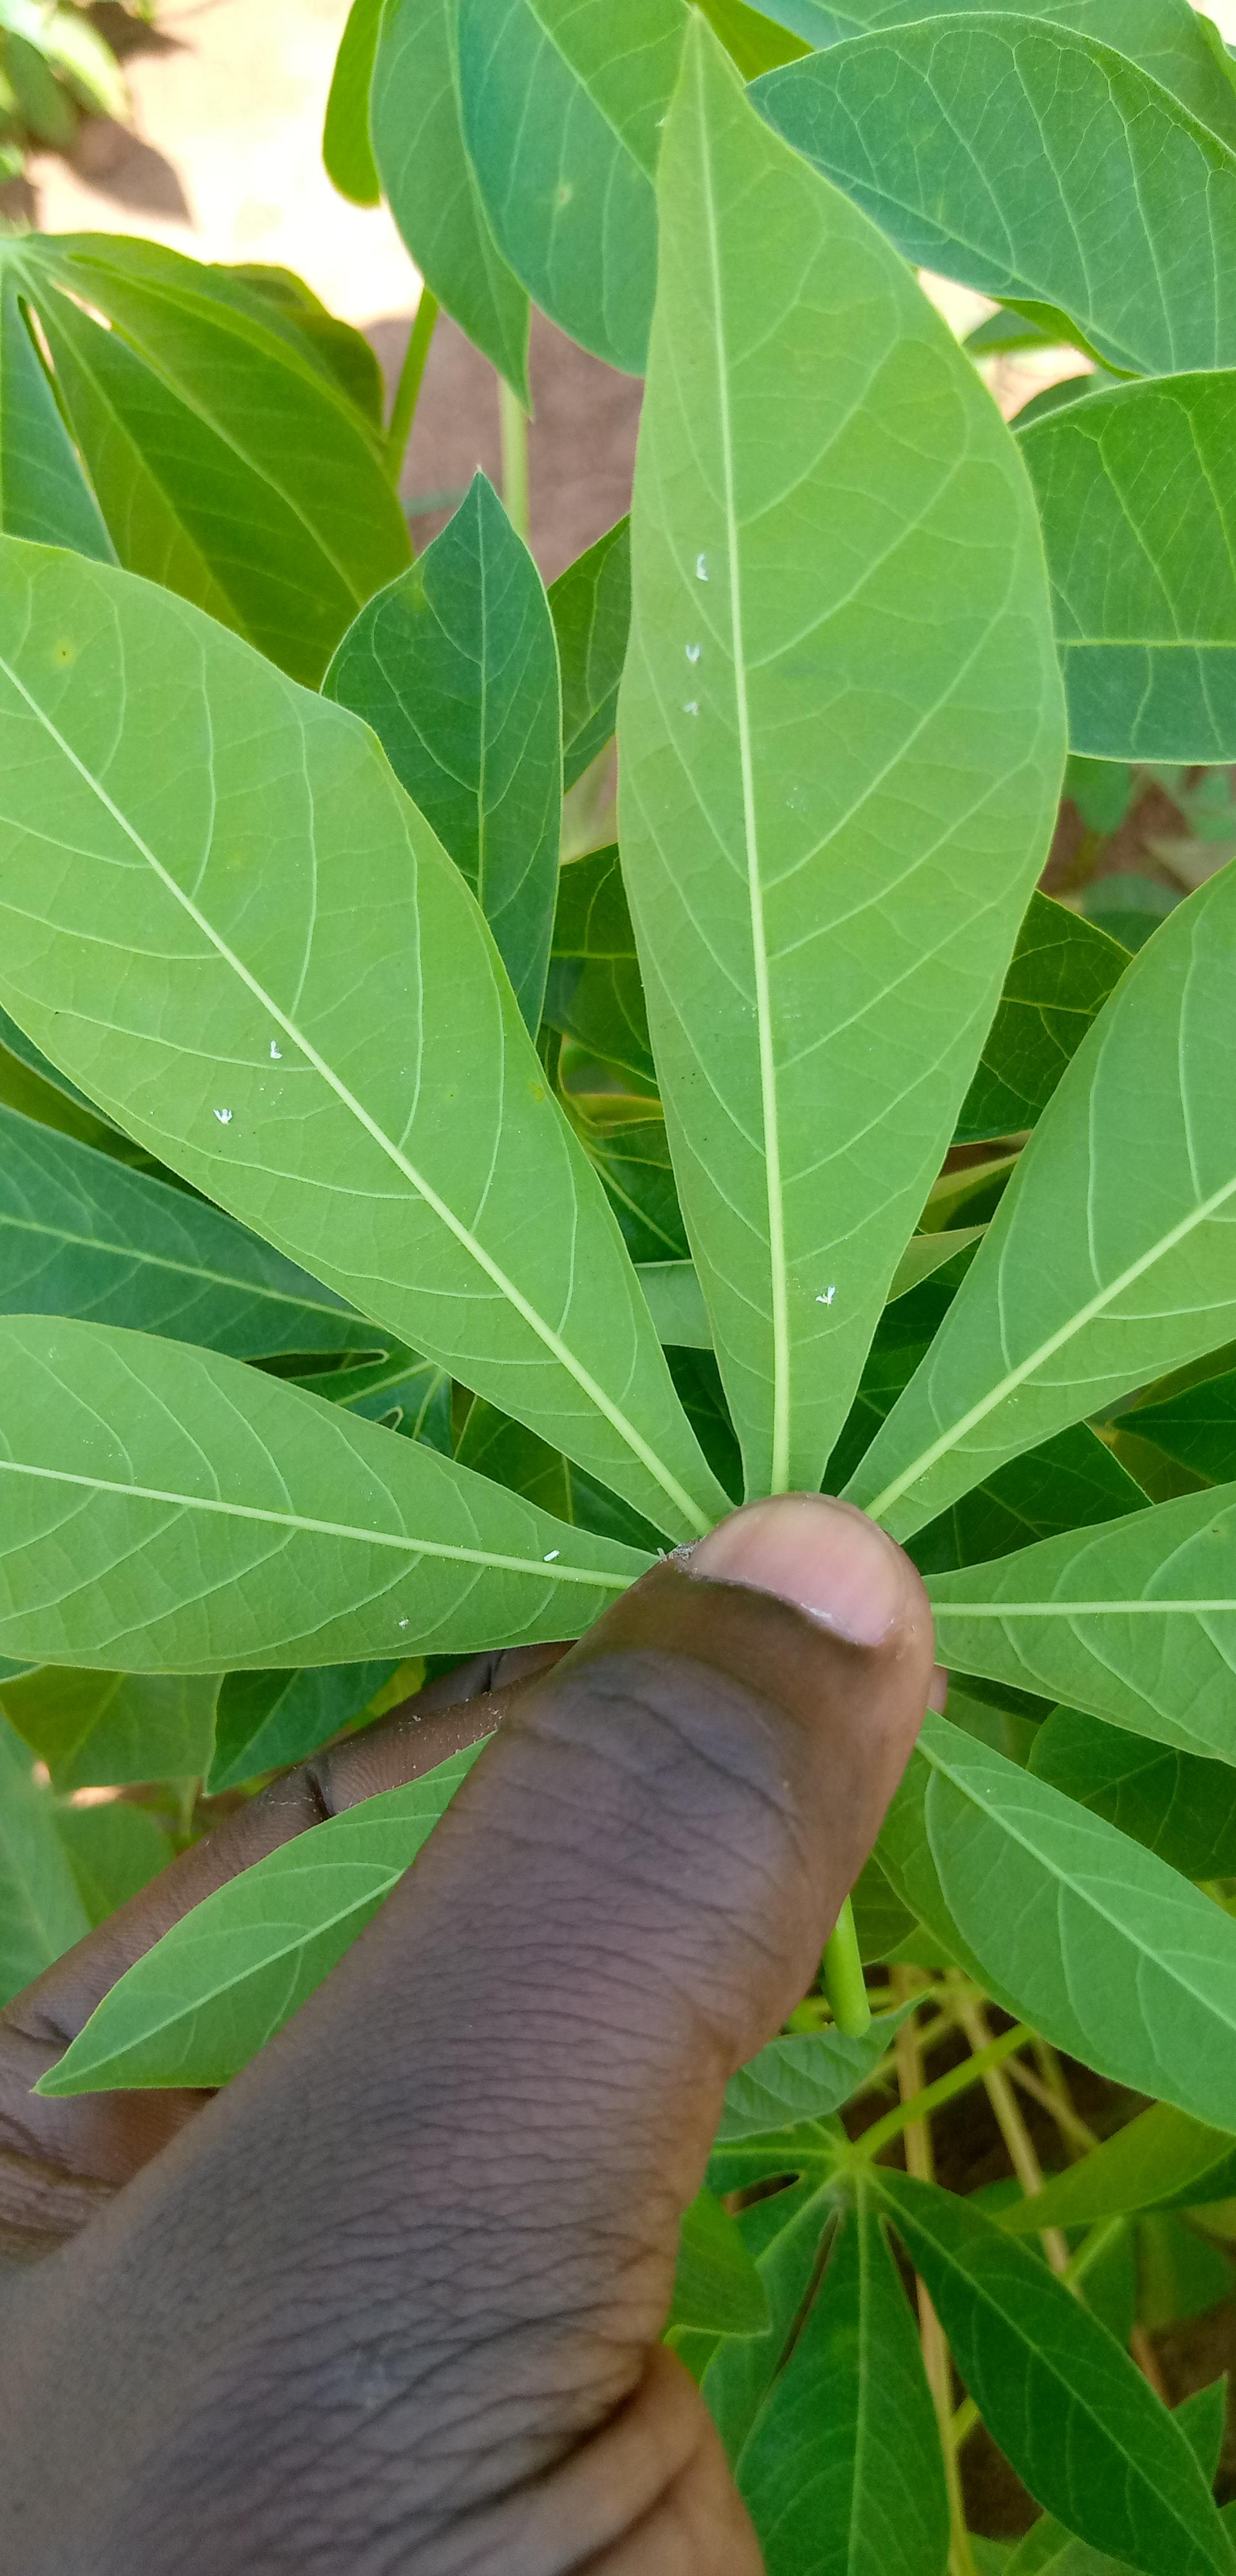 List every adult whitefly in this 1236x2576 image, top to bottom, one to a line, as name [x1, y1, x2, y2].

whitefly [694, 553, 711, 584]
whitefly [684, 643, 704, 666]
whitefly [684, 700, 698, 715]
whitefly [267, 1039, 289, 1060]
whitefly [211, 1107, 233, 1126]
whitefly [814, 1284, 836, 1307]
whitefly [542, 1548, 561, 1562]
whitefly [397, 1616, 411, 1629]